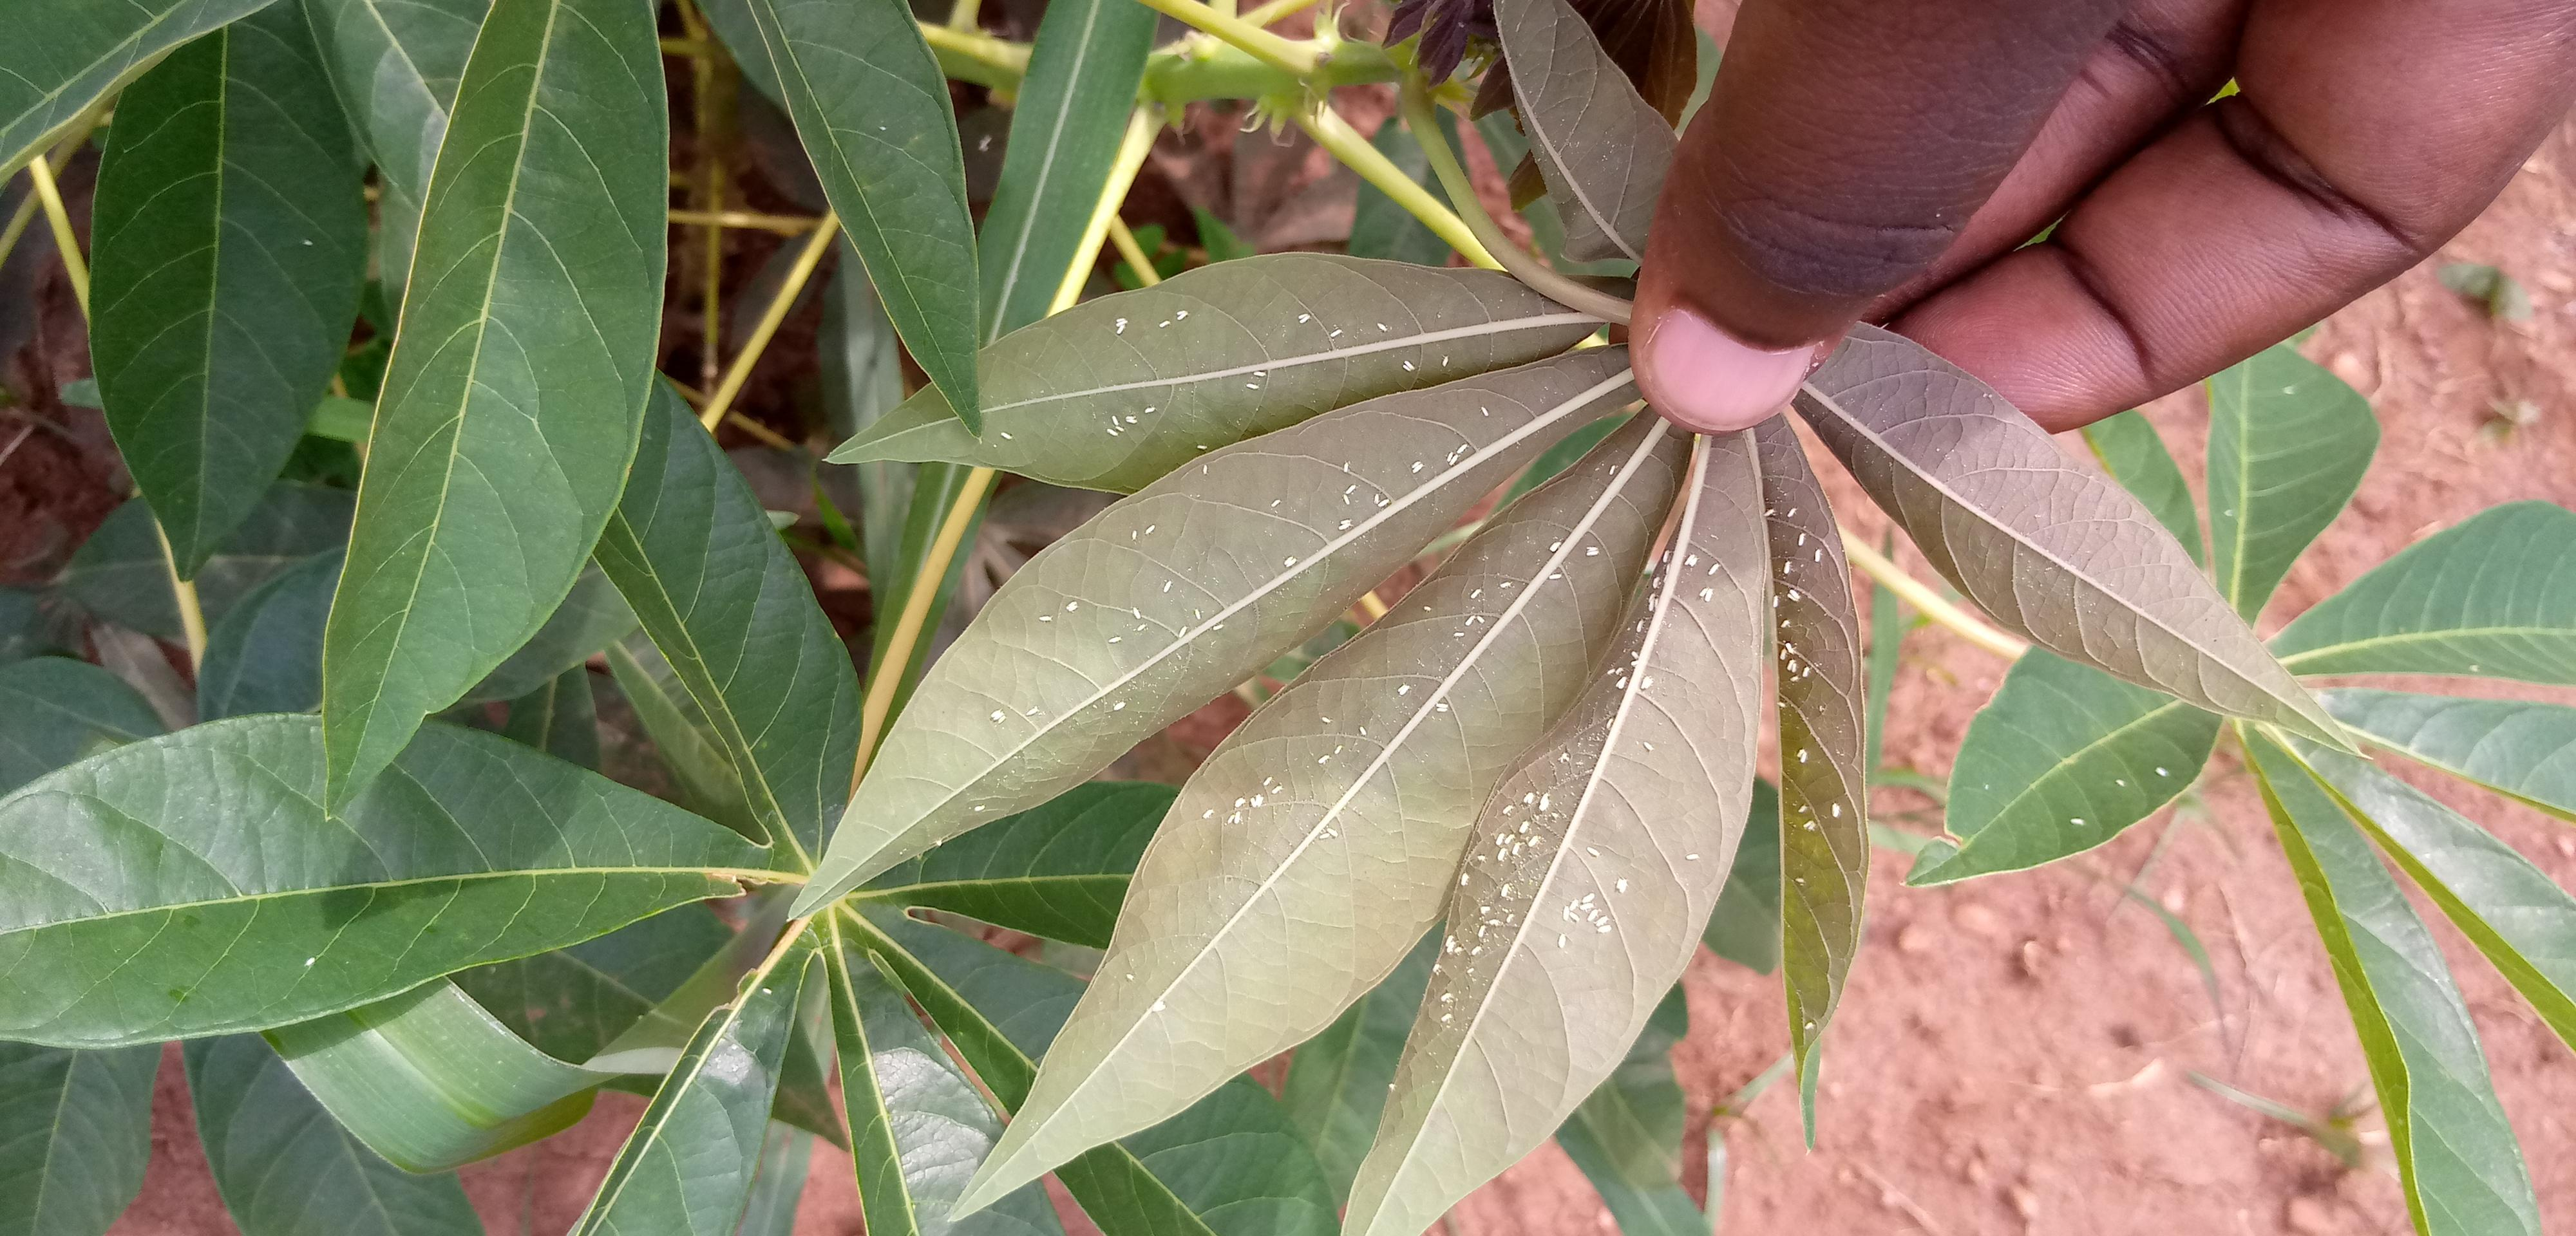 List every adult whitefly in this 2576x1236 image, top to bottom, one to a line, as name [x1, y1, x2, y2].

whitefly [1175, 310, 1188, 316]
whitefly [1177, 312, 1189, 323]
whitefly [1297, 313, 1309, 320]
whitefly [1298, 314, 1311, 326]
whitefly [1115, 317, 1127, 324]
whitefly [1158, 318, 1172, 330]
whitefly [1115, 320, 1129, 328]
whitefly [1375, 322, 1390, 335]
whitefly [1116, 324, 1126, 335]
whitefly [1329, 328, 1343, 340]
whitefly [1440, 353, 1450, 368]
whitefly [1403, 360, 1417, 371]
whitefly [1402, 363, 1412, 373]
whitefly [1251, 370, 1269, 379]
whitefly [1244, 382, 1262, 391]
whitefly [1479, 404, 1491, 418]
whitefly [1142, 405, 1159, 415]
whitefly [1124, 415, 1137, 420]
whitefly [1112, 415, 1120, 426]
whitefly [1125, 419, 1139, 425]
whitefly [1115, 426, 1127, 435]
whitefly [1105, 427, 1119, 438]
whitefly [998, 429, 1014, 441]
whitefly [1455, 442, 1469, 455]
whitefly [1195, 443, 1211, 451]
whitefly [1446, 450, 1454, 463]
whitefly [1448, 454, 1459, 467]
whitefly [1342, 460, 1352, 476]
whitefly [1410, 460, 1421, 469]
whitefly [1201, 463, 1211, 478]
whitefly [1412, 463, 1424, 476]
whitefly [1607, 464, 1617, 478]
whitefly [1345, 483, 1358, 495]
whitefly [1373, 492, 1380, 505]
whitefly [1342, 493, 1352, 507]
whitefly [1268, 497, 1284, 510]
whitefly [1377, 498, 1390, 509]
whitefly [1785, 505, 1799, 519]
whitefly [1761, 507, 1775, 520]
whitefly [1339, 518, 1352, 525]
whitefly [1144, 523, 1157, 537]
whitefly [1337, 523, 1352, 531]
whitefly [1130, 527, 1140, 543]
whitefly [1796, 530, 1808, 548]
whitefly [1548, 541, 1563, 554]
whitefly [1585, 546, 1600, 552]
whitefly [1813, 546, 1822, 565]
whitefly [1662, 548, 1671, 563]
whitefly [1586, 550, 1600, 557]
whitefly [1683, 554, 1696, 567]
whitefly [1283, 556, 1294, 566]
whitefly [1689, 557, 1698, 569]
whitefly [1286, 557, 1298, 569]
whitefly [1781, 558, 1793, 575]
whitefly [1706, 562, 1720, 576]
whitefly [1548, 572, 1566, 581]
whitefly [1651, 574, 1661, 590]
whitefly [1498, 578, 1514, 590]
whitefly [1162, 579, 1173, 595]
whitefly [1698, 586, 1709, 598]
whitefly [1468, 587, 1482, 601]
whitefly [1704, 588, 1714, 604]
whitefly [1788, 588, 1801, 600]
whitefly [1648, 592, 1656, 603]
whitefly [1772, 592, 1779, 609]
whitefly [1786, 592, 1799, 603]
whitefly [1647, 597, 1656, 612]
whitefly [1065, 601, 1078, 611]
whitefly [1069, 604, 1078, 613]
whitefly [1422, 604, 1433, 615]
whitefly [1131, 605, 1143, 620]
whitefly [1193, 608, 1204, 623]
whitefly [1464, 614, 1476, 627]
whitefly [1476, 614, 1486, 626]
whitefly [1036, 615, 1055, 624]
whitefly [1634, 617, 1645, 633]
whitefly [1779, 618, 1792, 630]
whitefly [1136, 622, 1148, 635]
whitefly [1209, 623, 1226, 634]
whitefly [1176, 624, 1189, 639]
whitefly [1451, 630, 1466, 639]
whitefly [1107, 635, 1123, 646]
whitefly [1785, 641, 1796, 653]
whitefly [1779, 648, 1788, 662]
whitefly [1629, 650, 1642, 660]
whitefly [1786, 658, 1795, 672]
whitefly [1630, 659, 1640, 667]
whitefly [1791, 662, 1797, 674]
whitefly [1802, 664, 1810, 679]
whitefly [1615, 666, 1625, 677]
whitefly [1605, 668, 1616, 677]
whitefly [1613, 674, 1628, 691]
whitefly [1788, 674, 1801, 684]
whitefly [1640, 675, 1651, 690]
whitefly [1645, 680, 1653, 691]
whitefly [1397, 684, 1407, 693]
whitefly [1399, 684, 1410, 697]
whitefly [1112, 700, 1128, 715]
whitefly [1776, 700, 1786, 709]
whitefly [1434, 702, 1450, 708]
whitefly [1025, 706, 1040, 718]
whitefly [1435, 707, 1448, 713]
whitefly [990, 709, 1001, 719]
whitefly [992, 711, 1005, 722]
whitefly [998, 715, 1007, 726]
whitefly [1320, 715, 1334, 726]
whitefly [1604, 716, 1615, 731]
whitefly [1357, 724, 1370, 738]
whitefly [1642, 739, 1657, 754]
whitefly [1332, 743, 1343, 756]
whitefly [1795, 748, 1806, 760]
whitefly [1556, 751, 1572, 764]
whitefly [1800, 752, 1808, 763]
whitefly [1317, 753, 1331, 766]
whitefly [2151, 763, 2172, 781]
whitefly [1263, 775, 1274, 787]
whitefly [2114, 778, 2128, 790]
whitefly [1271, 783, 1283, 796]
whitefly [1539, 791, 1549, 803]
whitefly [1256, 792, 1260, 807]
whitefly [1522, 792, 1531, 804]
whitefly [1528, 792, 1535, 805]
whitefly [1249, 796, 1256, 809]
whitefly [1260, 796, 1264, 807]
whitefly [1233, 796, 1247, 808]
whitefly [1538, 799, 1550, 812]
whitefly [1797, 802, 1808, 815]
whitefly [1832, 802, 1837, 816]
whitefly [972, 803, 989, 812]
whitefly [1501, 803, 1515, 816]
whitefly [1833, 805, 1841, 818]
whitefly [1202, 807, 1215, 820]
whitefly [1234, 809, 1242, 825]
whitefly [1549, 811, 1560, 821]
whitefly [1225, 814, 1235, 825]
whitefly [2066, 814, 2088, 831]
whitefly [1517, 818, 1531, 834]
whitefly [1801, 819, 1813, 830]
whitefly [1808, 821, 1816, 832]
whitefly [1326, 827, 1339, 838]
whitefly [1318, 831, 1331, 840]
whitefly [1495, 832, 1505, 846]
whitefly [1504, 832, 1516, 845]
whitefly [1526, 834, 1541, 849]
whitefly [932, 838, 944, 850]
whitefly [1511, 841, 1521, 856]
whitefly [1585, 845, 1603, 858]
whitefly [1497, 846, 1507, 862]
whitefly [1684, 852, 1701, 862]
whitefly [1476, 853, 1488, 863]
whitefly [1458, 870, 1472, 888]
whitefly [1793, 876, 1806, 883]
whitefly [1616, 877, 1624, 890]
whitefly [1620, 878, 1629, 894]
whitefly [1499, 883, 1511, 899]
whitefly [1580, 892, 1596, 904]
whitefly [1569, 897, 1580, 910]
whitefly [1479, 903, 1492, 912]
whitefly [1578, 903, 1596, 910]
whitefly [1562, 904, 1569, 922]
whitefly [1586, 908, 1600, 922]
whitefly [1569, 911, 1580, 922]
whitefly [1504, 912, 1515, 926]
whitefly [1593, 915, 1610, 928]
whitefly [1488, 918, 1500, 928]
whitefly [1474, 922, 1487, 938]
whitefly [1596, 924, 1613, 934]
whitefly [1557, 931, 1568, 950]
whitefly [1445, 933, 1454, 948]
whitefly [1446, 941, 1456, 954]
whitefly [1470, 943, 1483, 957]
whitefly [1454, 944, 1463, 957]
whitefly [1431, 962, 1441, 975]
whitefly [1465, 966, 1475, 977]
whitefly [1124, 971, 1137, 982]
whitefly [759, 982, 775, 998]
whitefly [1439, 991, 1454, 1004]
whitefly [1153, 1000, 1164, 1006]
whitefly [1152, 1004, 1167, 1013]
whitefly [1439, 1011, 1454, 1024]
whitefly [1803, 1018, 1815, 1032]
whitefly [1387, 1081, 1397, 1092]